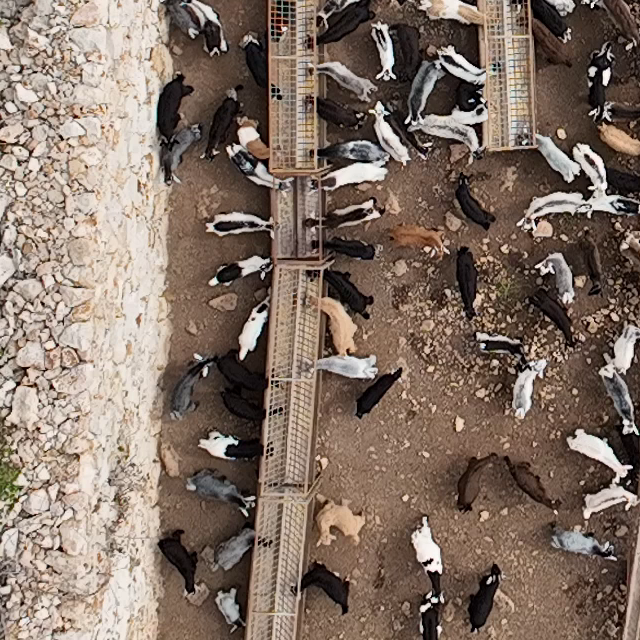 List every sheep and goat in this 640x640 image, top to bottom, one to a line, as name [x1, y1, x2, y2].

goat [158, 0, 198, 38]
goat [178, 0, 226, 55]
goat [301, 0, 375, 49]
goat [315, 0, 385, 27]
goat [391, 0, 414, 5]
goat [420, 0, 500, 28]
goat [510, 0, 572, 43]
goat [517, 0, 575, 17]
goat [582, 0, 625, 7]
goat [601, 0, 639, 55]
goat [516, 17, 572, 67]
goat [370, 22, 398, 81]
goat [391, 25, 421, 81]
goat [239, 34, 283, 99]
goat [588, 39, 612, 122]
goat [437, 44, 502, 84]
goat [405, 60, 448, 124]
goat [306, 61, 377, 103]
goat [156, 70, 194, 153]
goat [455, 83, 485, 113]
goat [201, 84, 242, 160]
goat [588, 89, 639, 120]
goat [306, 94, 367, 130]
goat [452, 99, 496, 125]
goat [369, 101, 410, 166]
goat [411, 115, 487, 164]
goat [237, 117, 283, 157]
goat [161, 123, 200, 186]
goat [597, 123, 639, 158]
goat [517, 126, 581, 181]
goat [308, 140, 389, 161]
goat [227, 142, 292, 196]
goat [573, 143, 608, 195]
goat [307, 162, 387, 195]
goat [601, 168, 639, 193]
goat [455, 174, 496, 229]
goat [517, 192, 583, 231]
goat [577, 196, 639, 218]
goat [305, 199, 386, 233]
goat [206, 211, 279, 238]
goat [383, 224, 444, 254]
goat [577, 230, 603, 296]
goat [621, 231, 639, 299]
goat [310, 235, 382, 260]
goat [457, 243, 477, 320]
goat [535, 252, 572, 304]
goat [208, 256, 274, 285]
goat [308, 268, 374, 319]
goat [530, 285, 581, 348]
goat [303, 293, 359, 357]
goat [238, 295, 271, 361]
goat [614, 324, 639, 372]
goat [474, 332, 533, 371]
goat [218, 349, 279, 390]
goat [169, 354, 215, 418]
goat [306, 354, 377, 378]
goat [512, 357, 547, 415]
goat [599, 360, 638, 435]
goat [355, 367, 404, 418]
goat [219, 387, 284, 422]
goat [565, 426, 633, 482]
goat [198, 431, 274, 460]
goat [454, 452, 498, 509]
goat [505, 457, 562, 514]
goat [189, 467, 257, 515]
goat [582, 487, 639, 518]
goat [408, 514, 445, 603]
goat [550, 524, 616, 560]
goat [156, 528, 196, 595]
goat [211, 528, 272, 573]
goat [292, 560, 348, 612]
goat [466, 563, 502, 631]
goat [217, 586, 247, 632]
goat [422, 593, 440, 638]